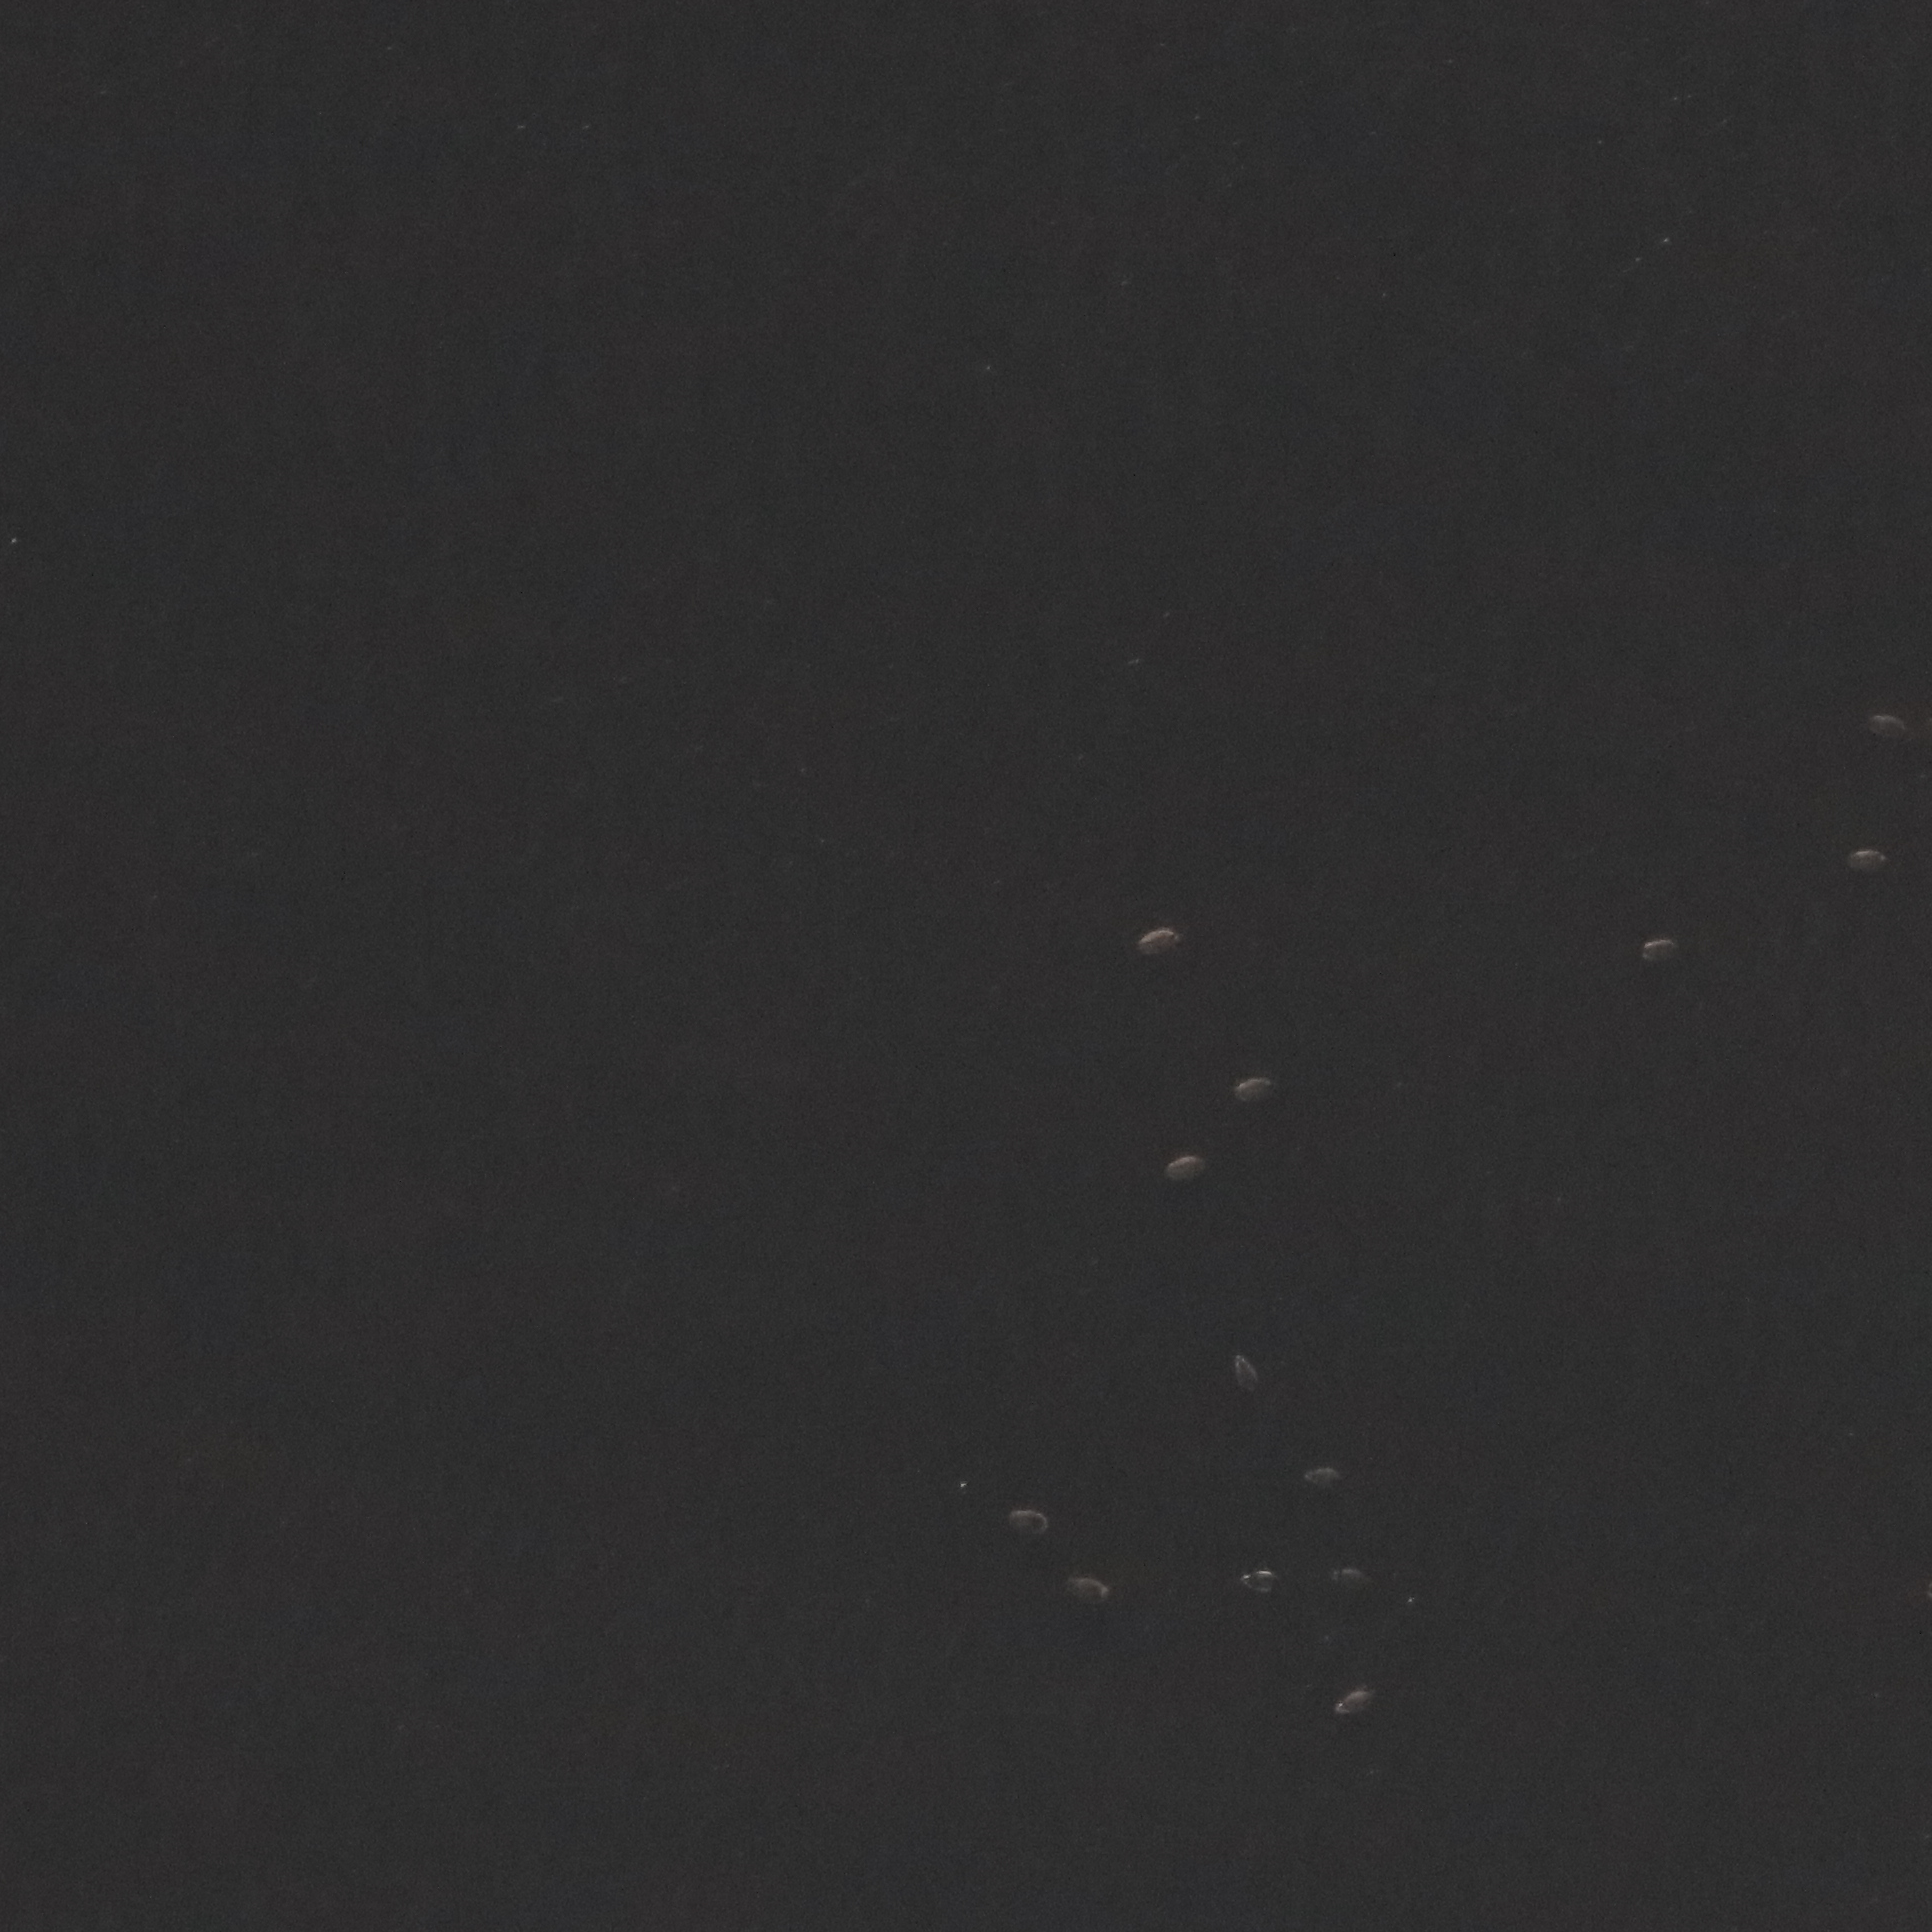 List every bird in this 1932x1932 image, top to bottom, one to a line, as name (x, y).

Canada goose (1888, 731)
Canada goose (1869, 862)
Canada goose (1158, 942)
Canada goose (1668, 953)
Canada goose (1253, 1093)
Canada goose (1185, 1170)
brant (1247, 1374)
brant (1311, 1478)
Canada goose (1027, 1521)
brant (1267, 1580)
brant (1350, 1582)
Canada goose (1086, 1589)
brant (1352, 1702)